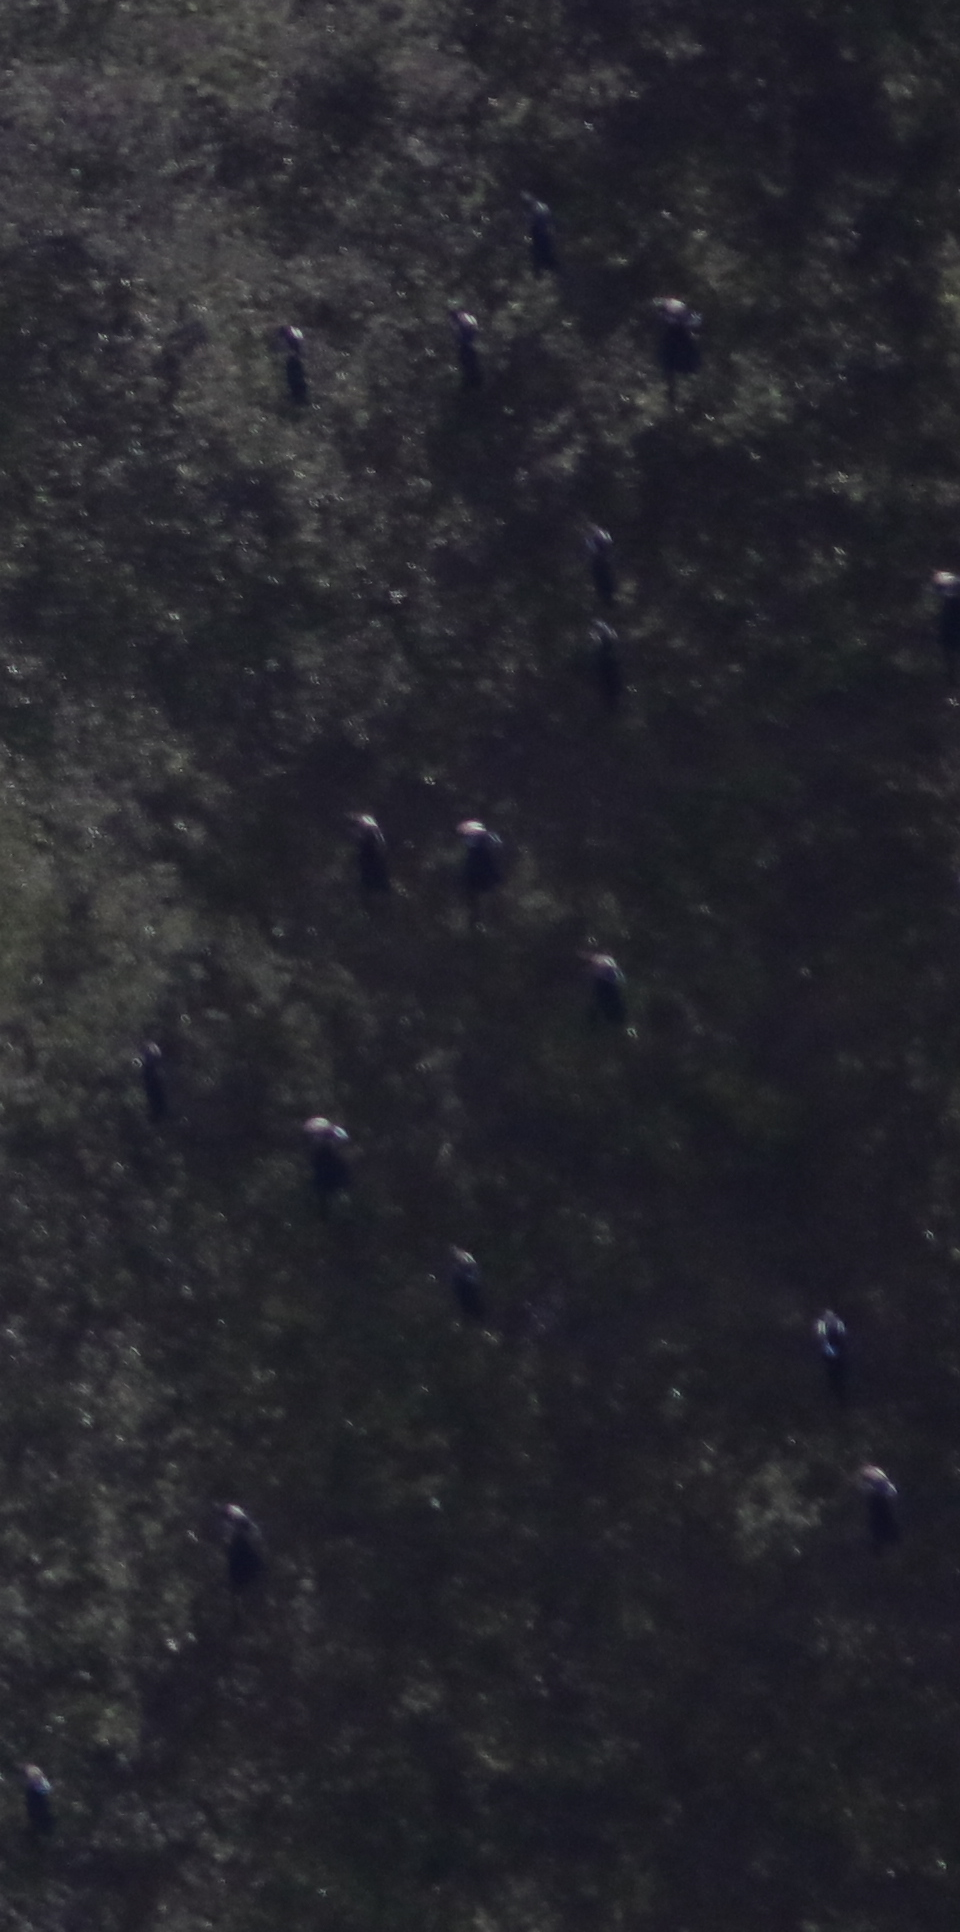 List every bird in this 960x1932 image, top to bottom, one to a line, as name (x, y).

brant (540, 203)
brant (685, 311)
brant (464, 321)
brant (294, 336)
brant (598, 547)
brant (601, 644)
brant (365, 833)
brant (478, 834)
brant (610, 969)
brant (320, 1117)
brant (463, 1256)
brant (829, 1321)
brant (879, 1472)
brant (237, 1524)
brant (34, 1769)